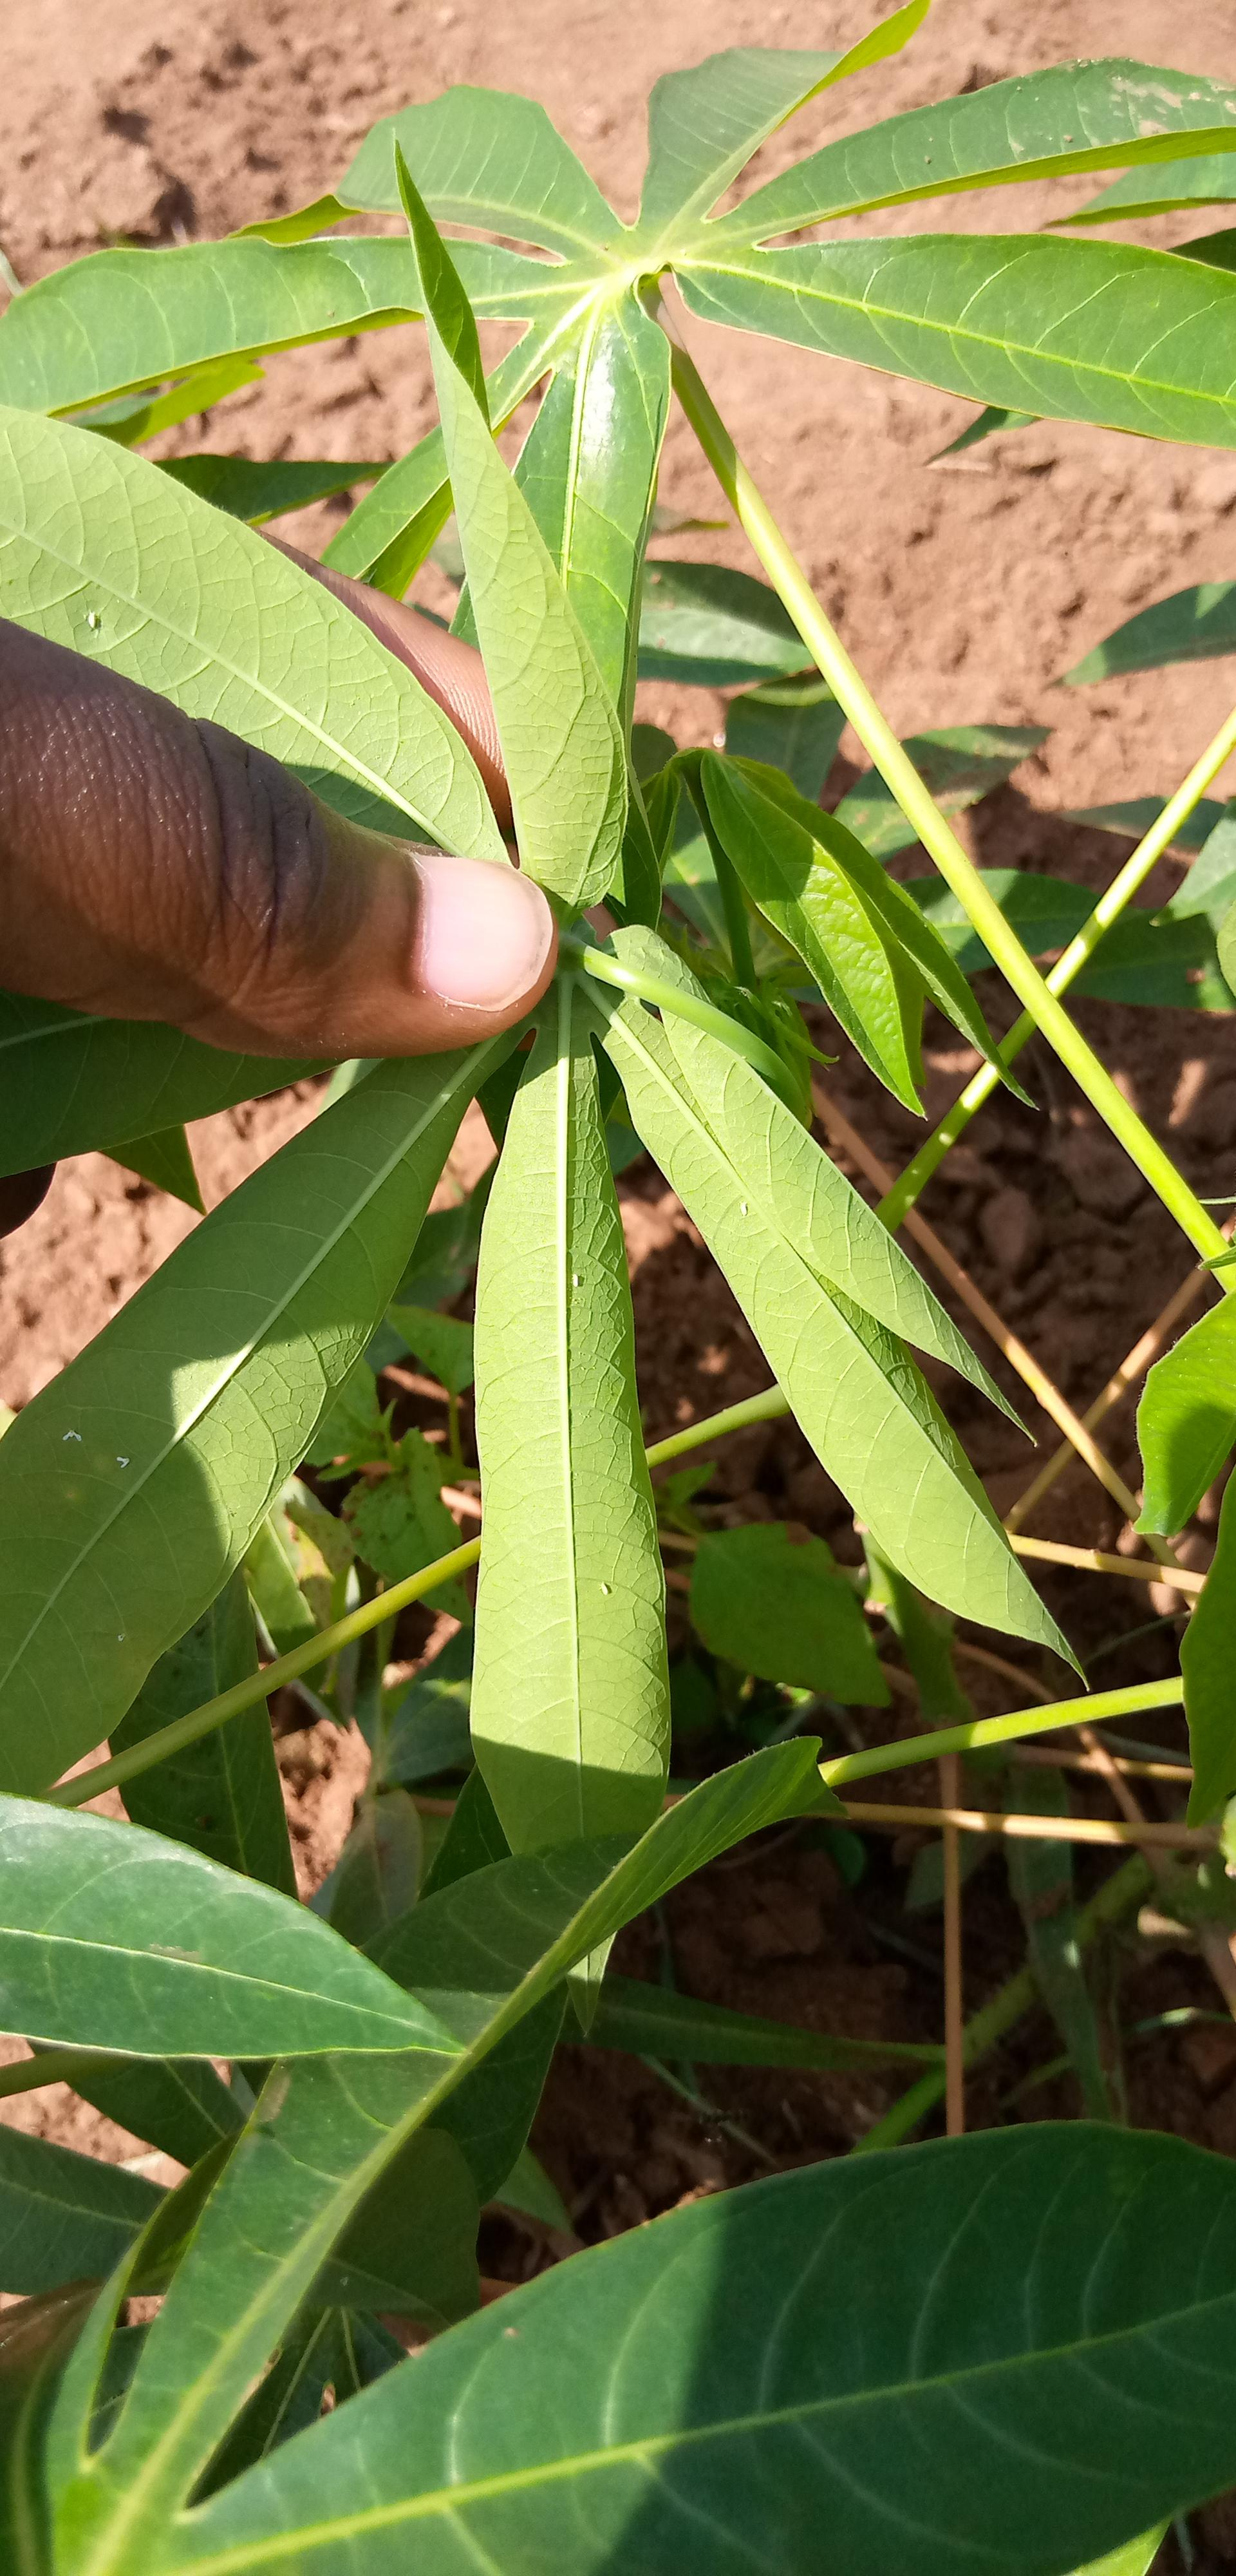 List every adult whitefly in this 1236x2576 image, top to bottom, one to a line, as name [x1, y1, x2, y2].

whitefly [76, 606, 106, 633]
whitefly [731, 1190, 752, 1228]
whitefly [562, 1264, 590, 1295]
whitefly [55, 1423, 79, 1448]
whitefly [107, 1448, 139, 1480]
whitefly [588, 1572, 619, 1607]
whitefly [103, 1625, 135, 1651]